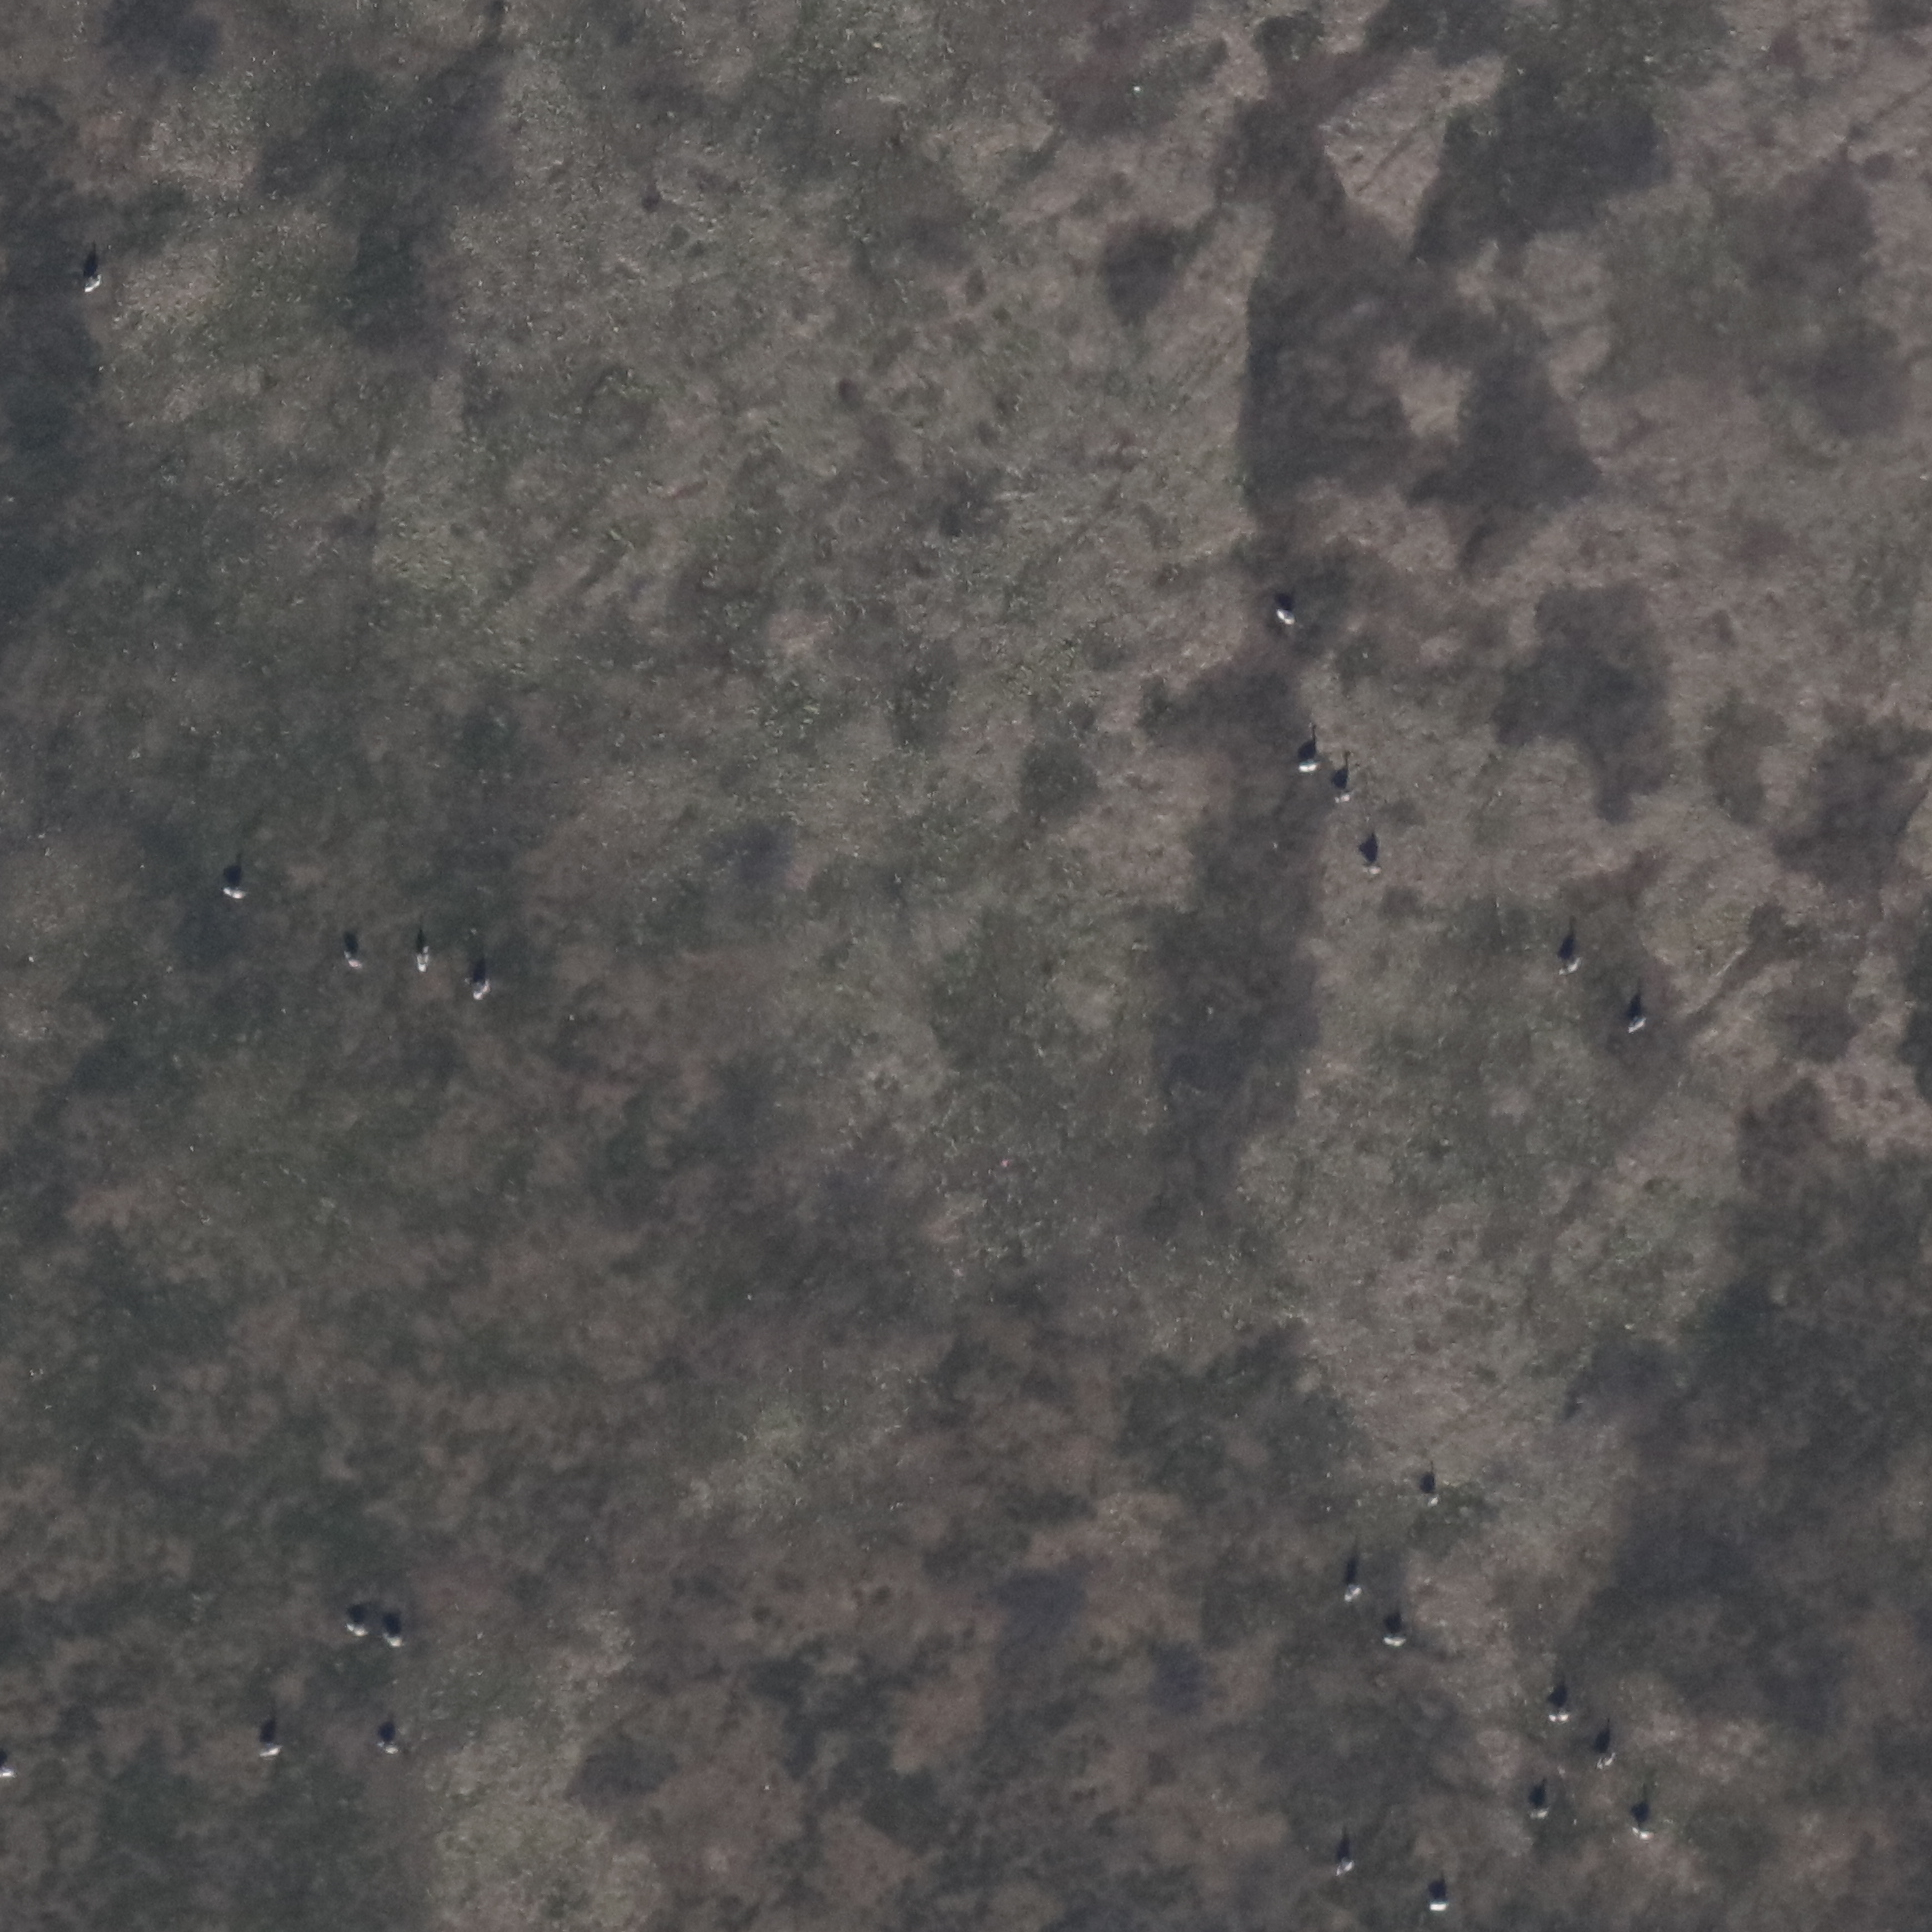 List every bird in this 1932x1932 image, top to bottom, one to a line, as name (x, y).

brant (91, 282)
brant (1286, 615)
brant (1311, 767)
brant (1338, 796)
brant (1369, 868)
brant (235, 893)
brant (422, 958)
brant (355, 961)
brant (1568, 965)
brant (478, 986)
brant (1635, 1022)
brant (1432, 1499)
brant (1352, 1591)
brant (360, 1629)
brant (1393, 1636)
brant (393, 1637)
brant (1555, 1718)
brant (387, 1745)
brant (269, 1749)
brant (1610, 1753)
brant (2, 1771)
brant (1548, 1806)
brant (1642, 1828)
brant (1344, 1864)
brant (1437, 1905)